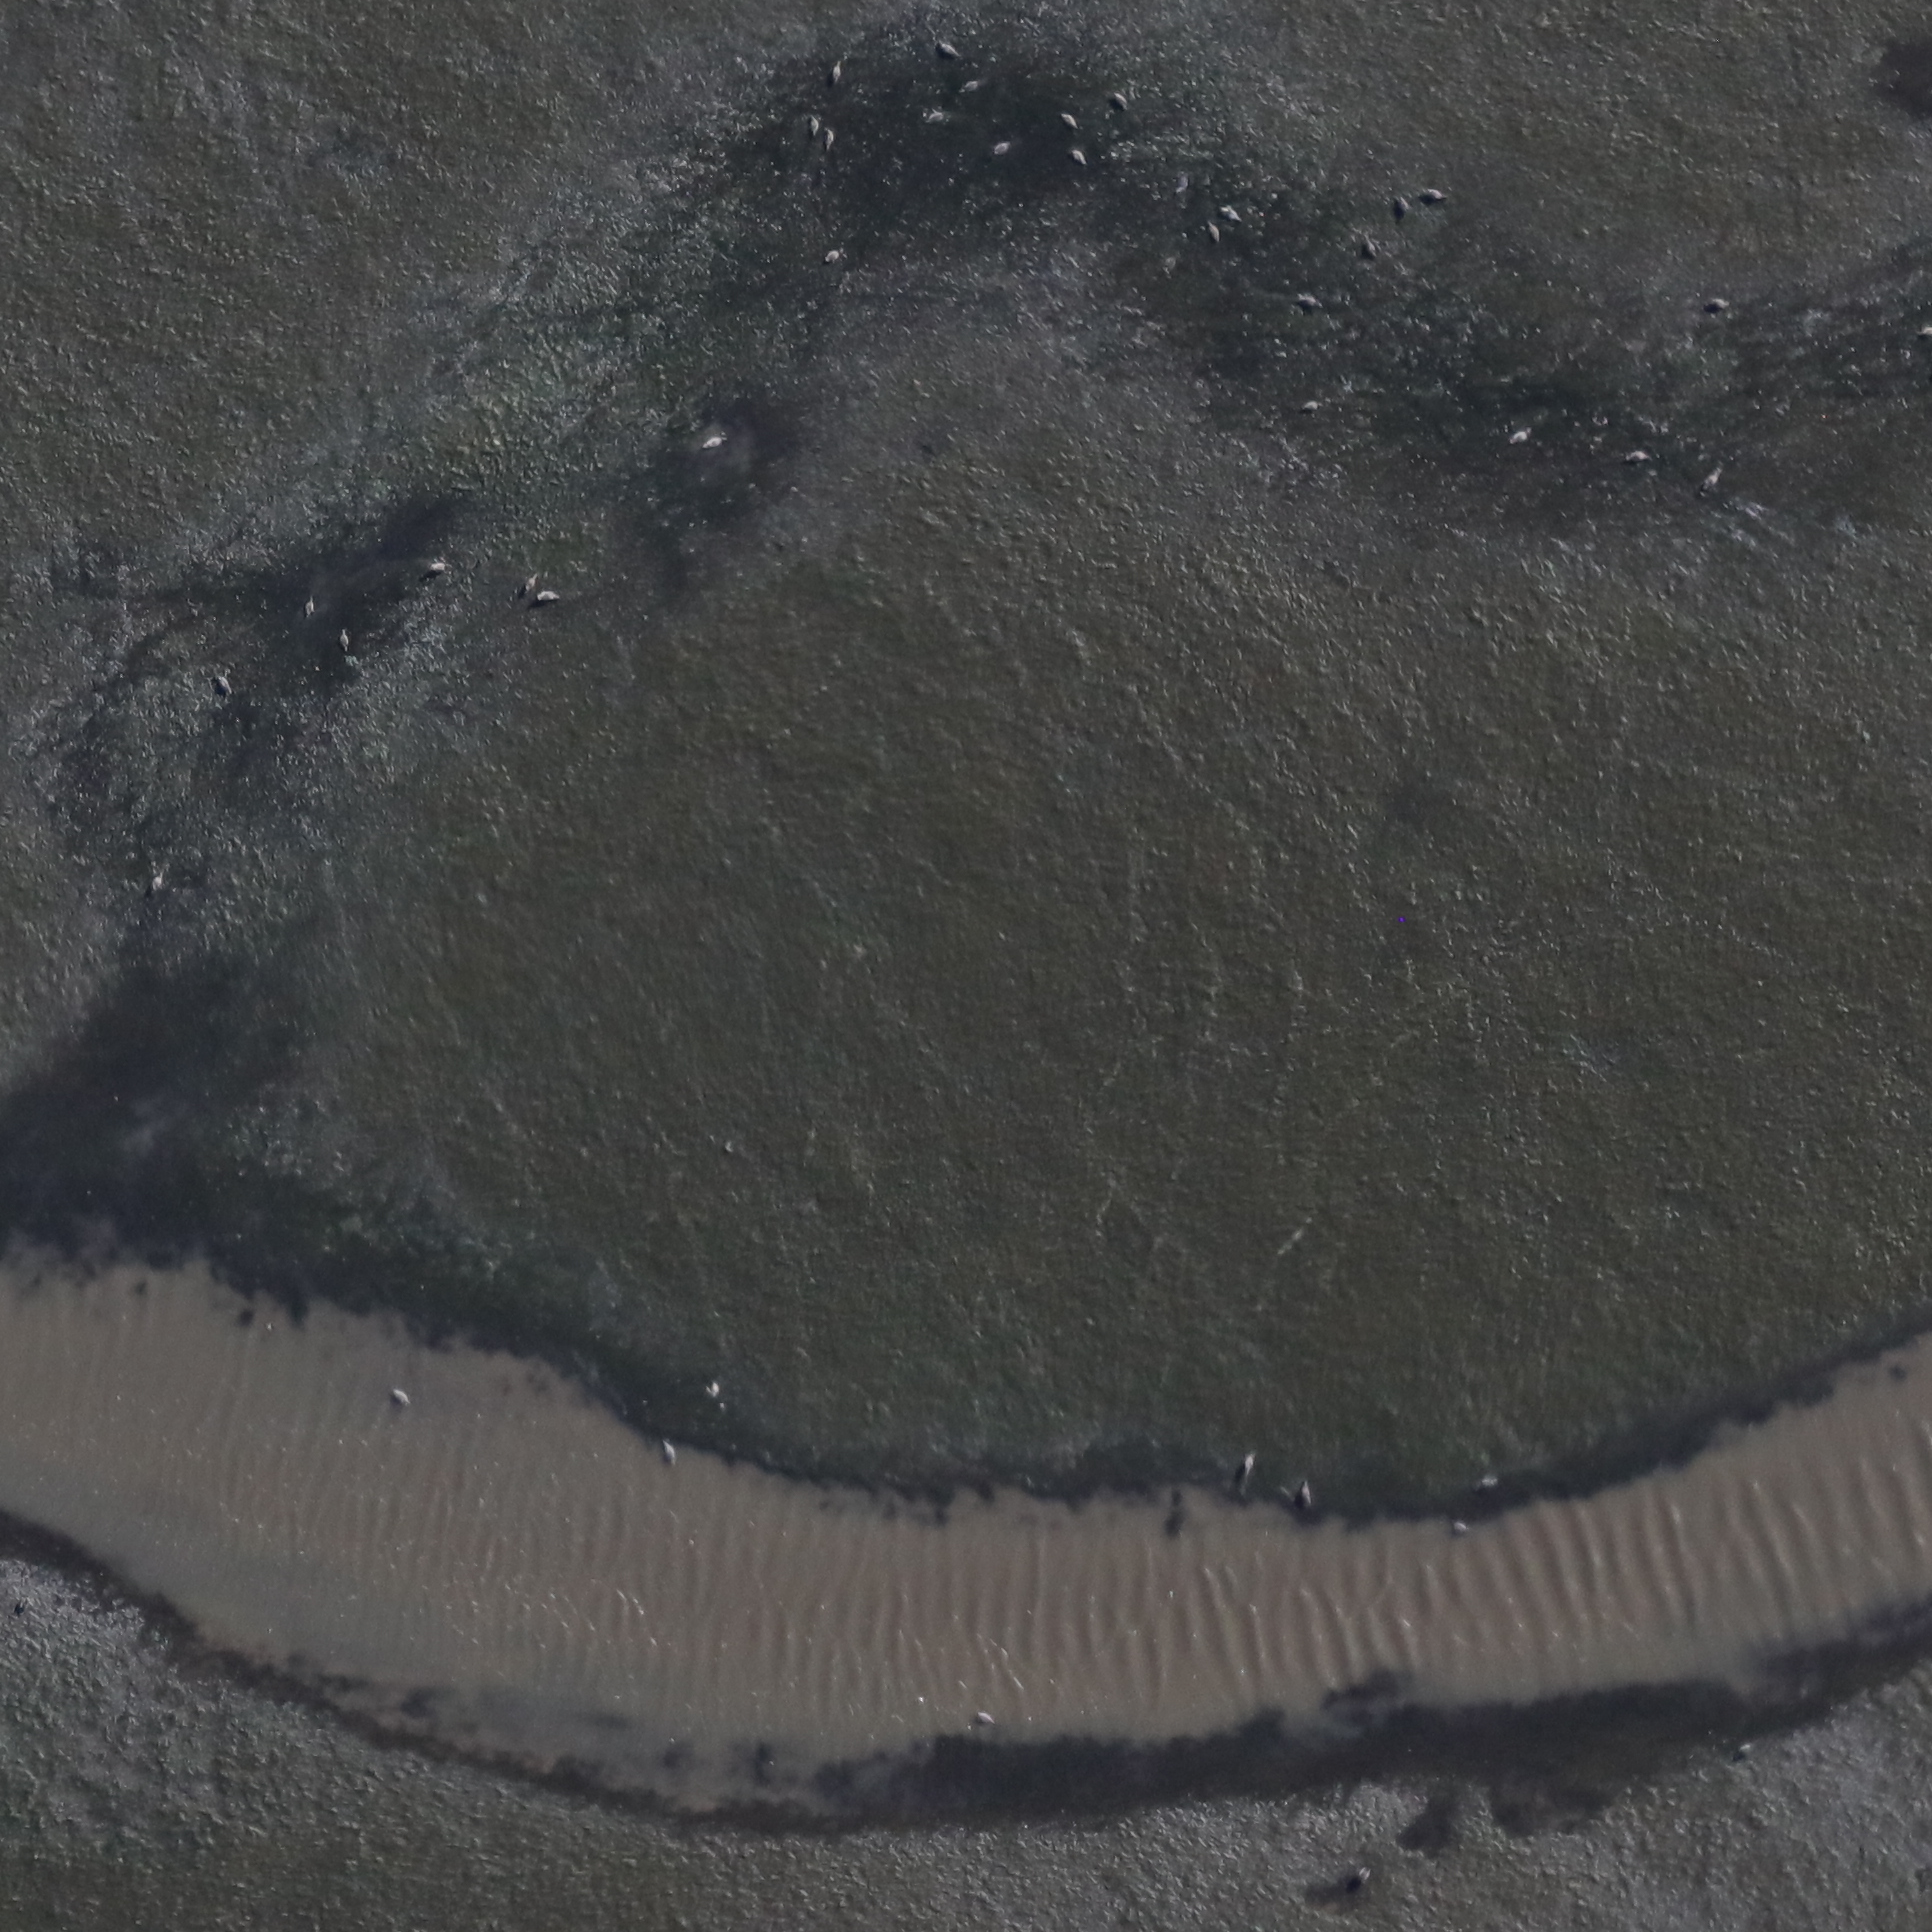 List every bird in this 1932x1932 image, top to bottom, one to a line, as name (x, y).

other bird (949, 51)
other bird (836, 69)
other bird (969, 85)
other bird (1119, 101)
other bird (936, 117)
other bird (1071, 120)
other bird (815, 125)
other bird (829, 138)
other bird (1002, 149)
other bird (1078, 157)
other bird (1185, 185)
other bird (1432, 198)
other bird (1405, 202)
other bird (1236, 214)
other bird (1214, 231)
other bird (1375, 246)
other bird (834, 255)
other bird (1168, 263)
other bird (1311, 300)
other bird (1720, 302)
other bird (1932, 332)
other bird (1310, 405)
other bird (1523, 436)
other bird (714, 443)
other bird (1637, 453)
other bird (1712, 483)
Canada goose (436, 566)
other bird (530, 578)
Canada goose (550, 597)
other bird (307, 607)
other bird (344, 639)
other bird (225, 684)
other bird (157, 881)
Canada goose (715, 1391)
Canada goose (402, 1398)
Canada goose (666, 1452)
other bird (1248, 1466)
Canada goose (1488, 1483)
Canada goose (1306, 1495)
Canada goose (1462, 1528)
other bird (986, 1717)
Canada goose (1746, 1749)
Canada goose (1367, 1873)